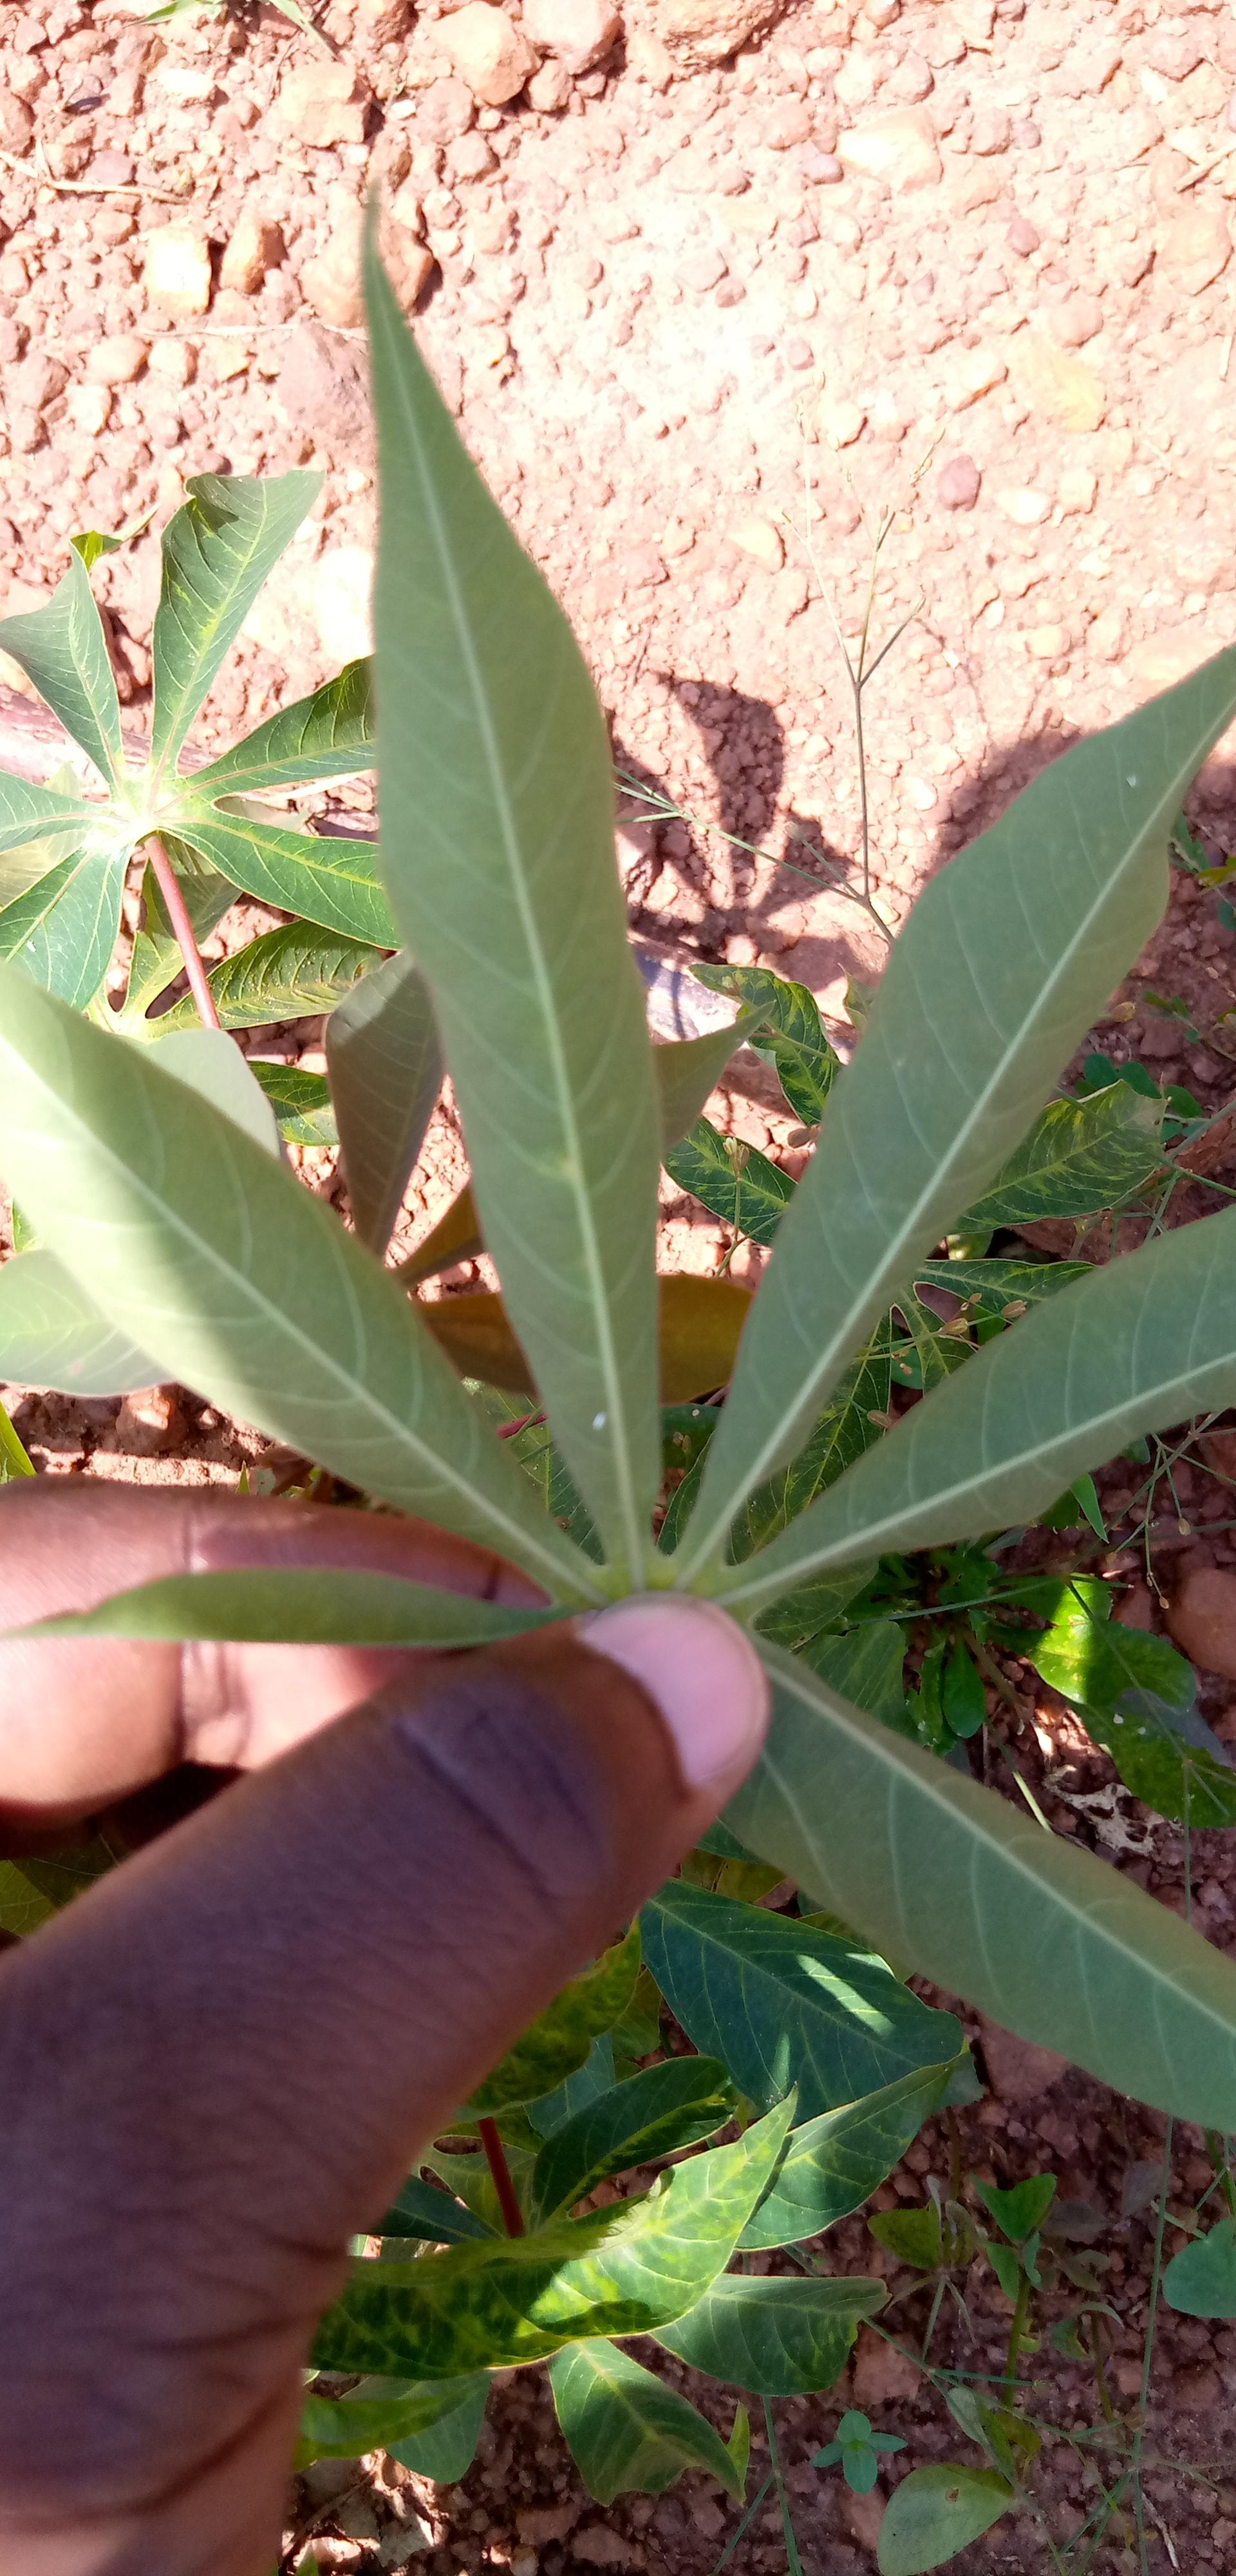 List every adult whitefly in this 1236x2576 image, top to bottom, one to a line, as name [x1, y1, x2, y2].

whitefly [1118, 761, 1144, 799]
whitefly [585, 1403, 608, 1437]